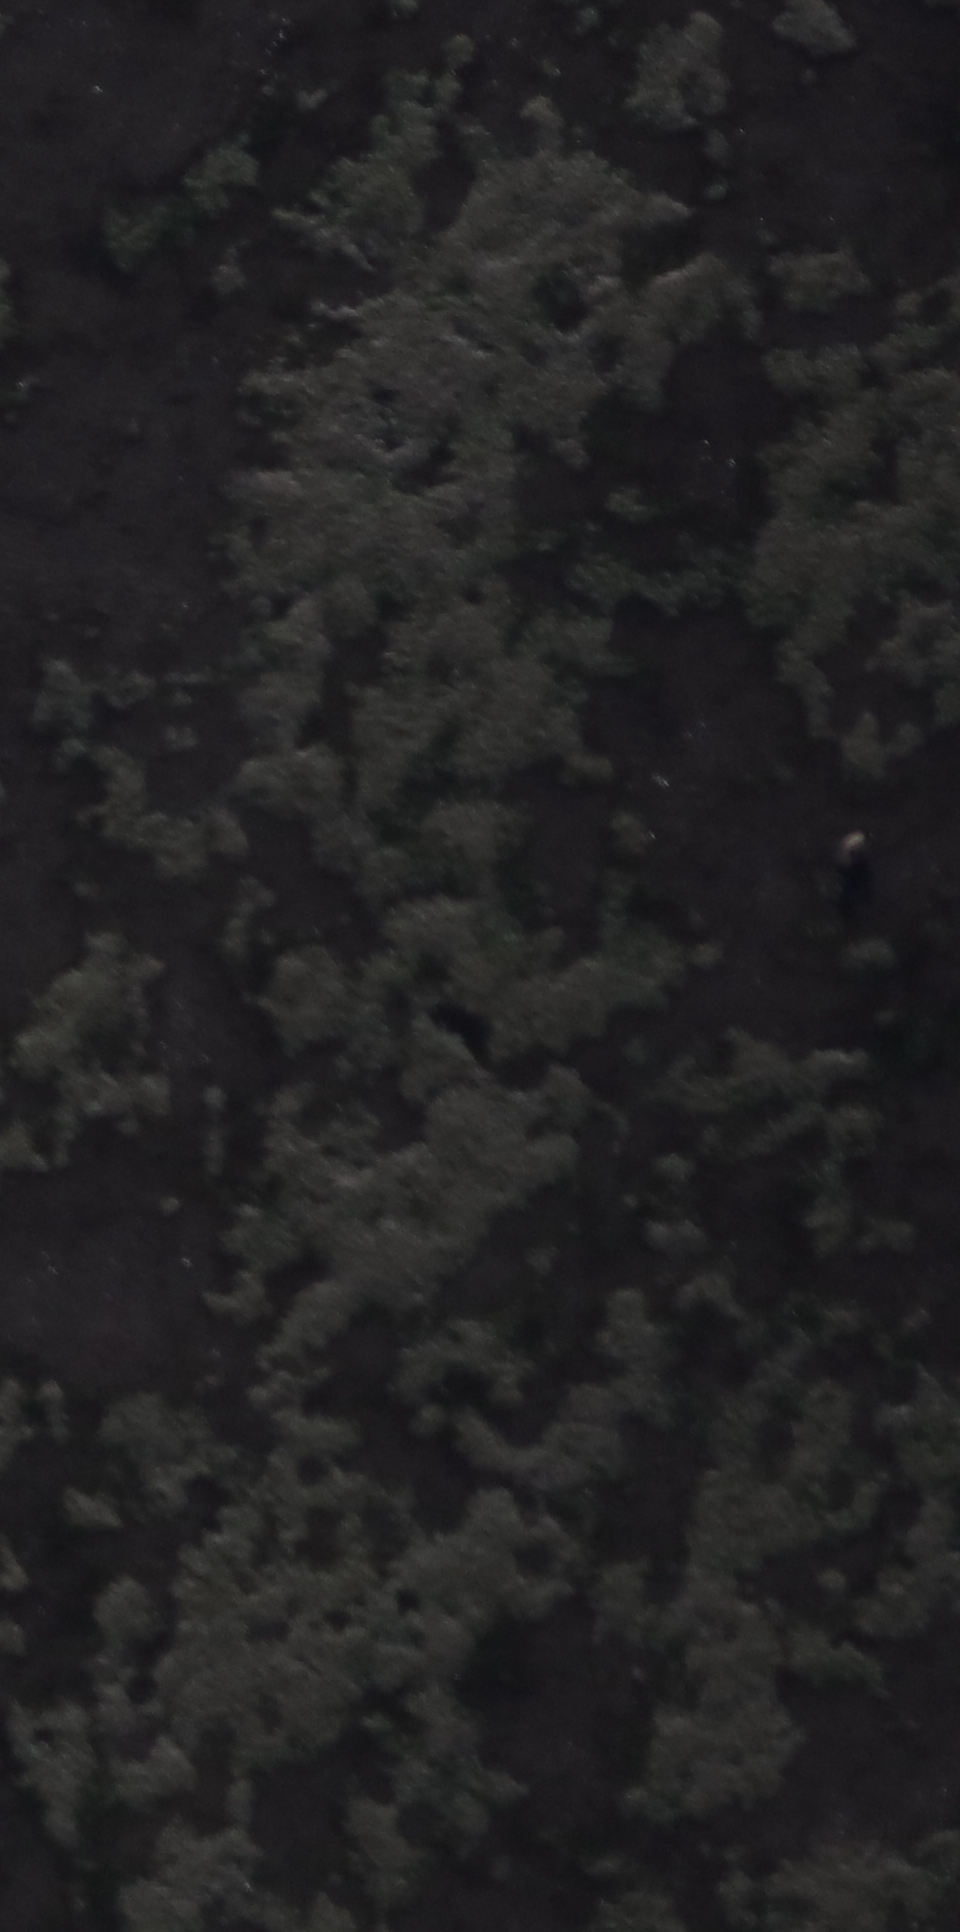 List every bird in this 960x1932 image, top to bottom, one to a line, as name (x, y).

Canada goose (851, 856)